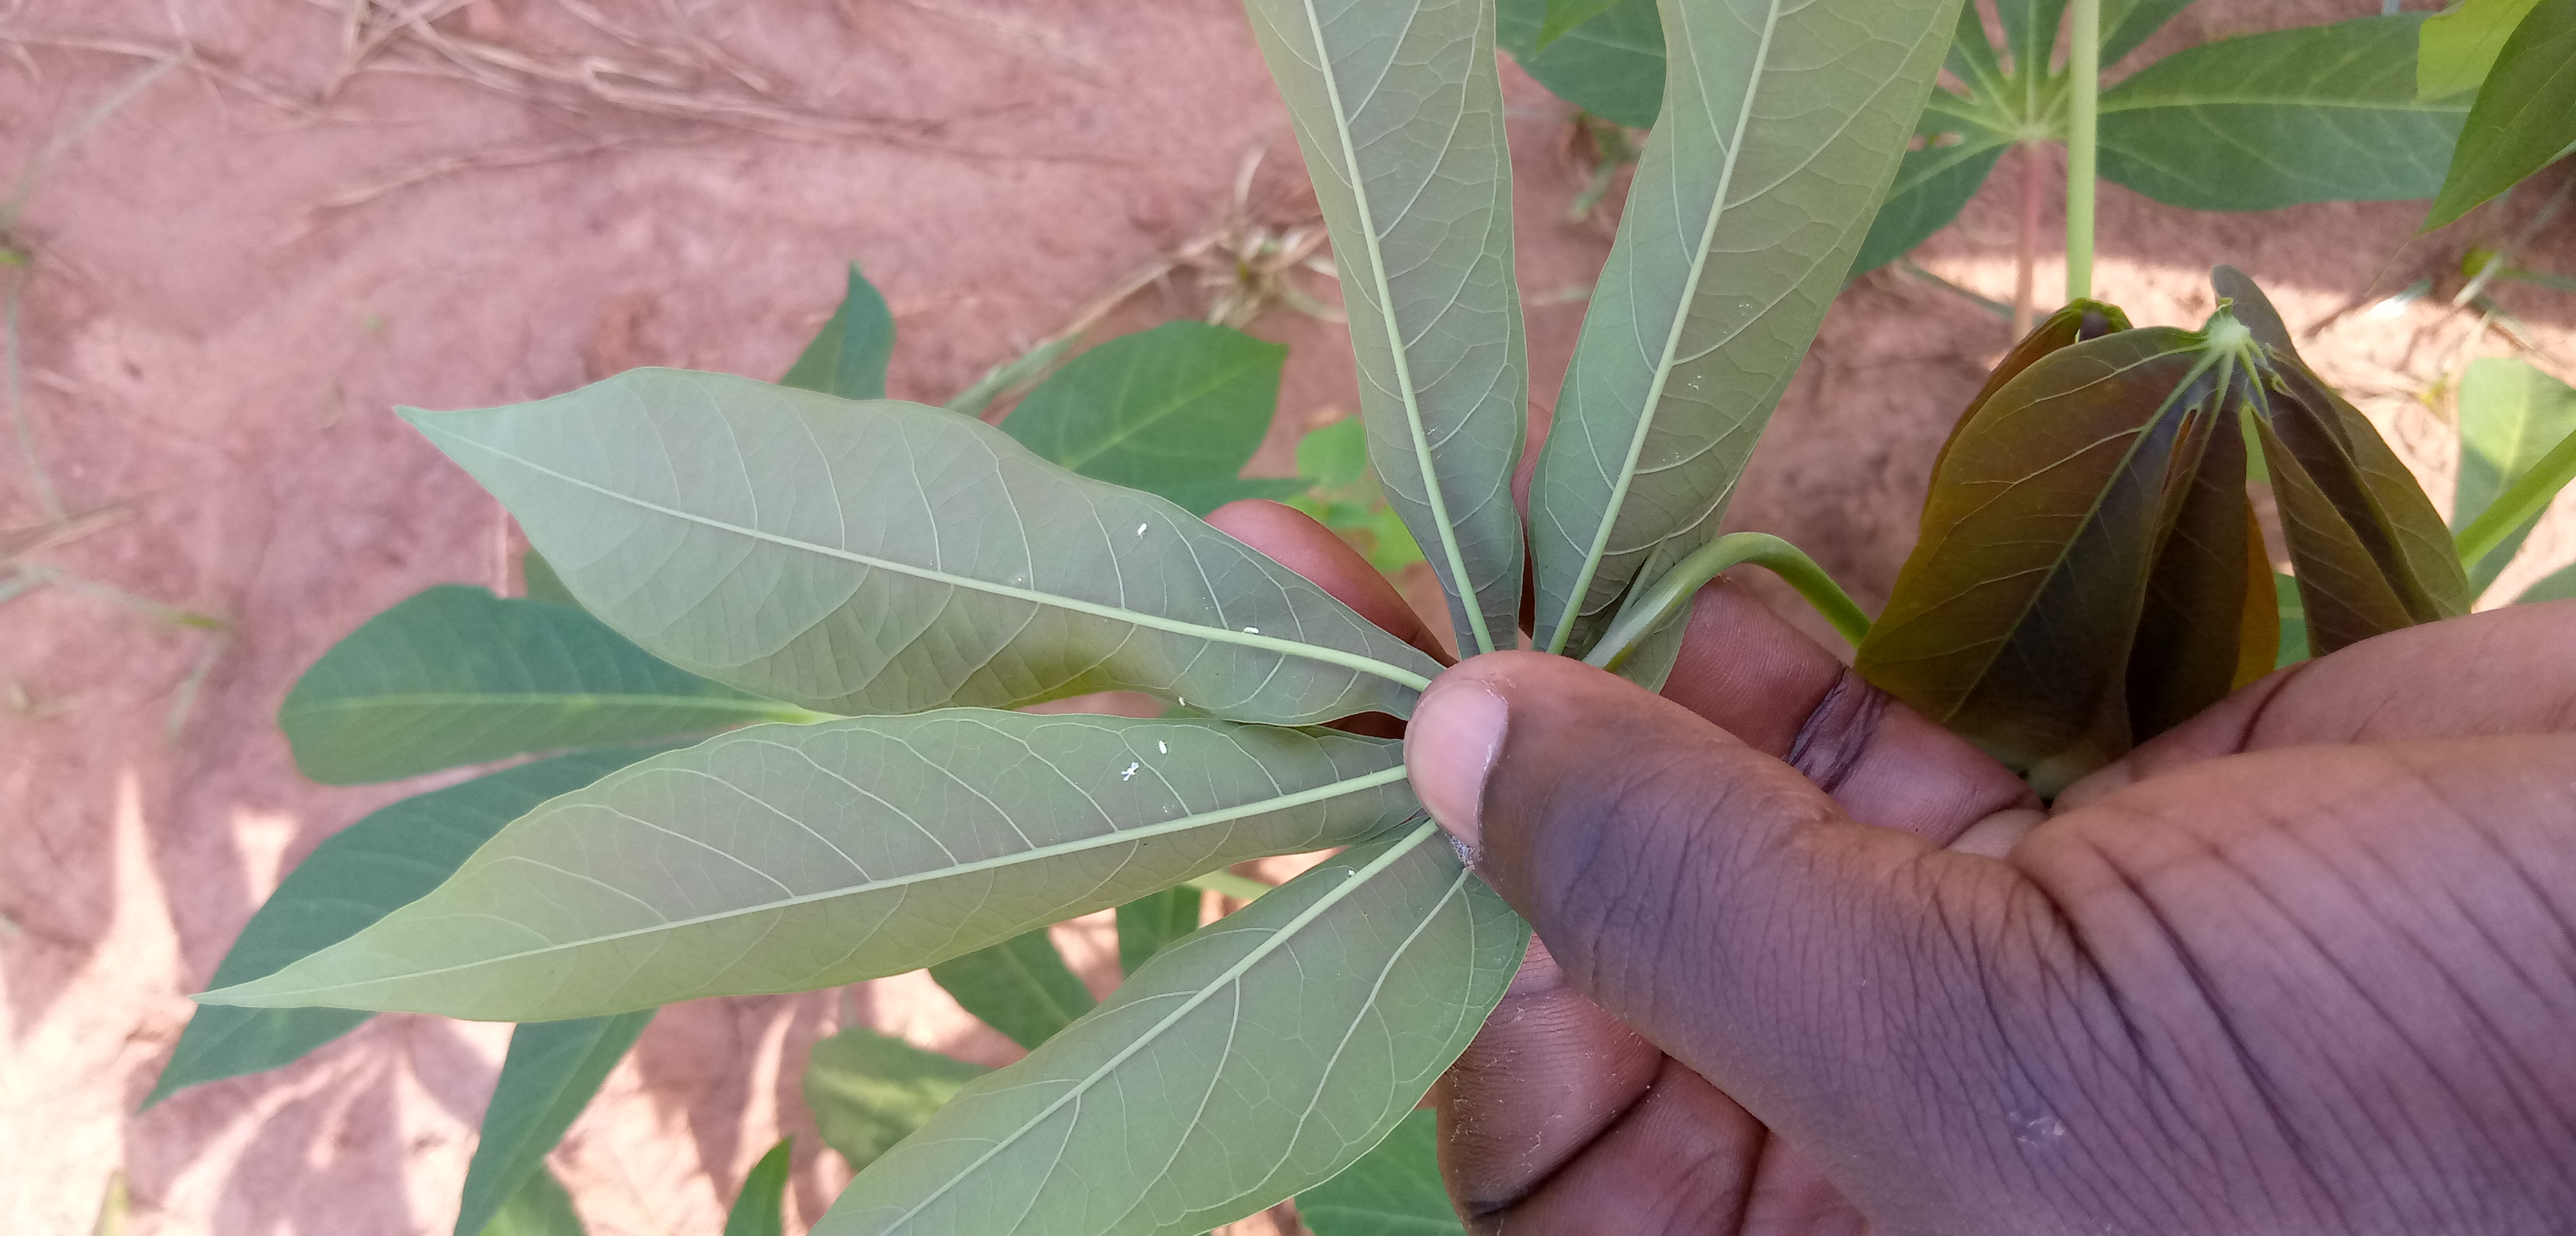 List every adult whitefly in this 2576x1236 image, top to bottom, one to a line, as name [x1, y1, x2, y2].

whitefly [1136, 521, 1148, 538]
whitefly [1243, 624, 1260, 635]
whitefly [1177, 694, 1187, 707]
whitefly [1157, 738, 1170, 756]
whitefly [1120, 758, 1140, 783]
whitefly [1347, 868, 1358, 878]